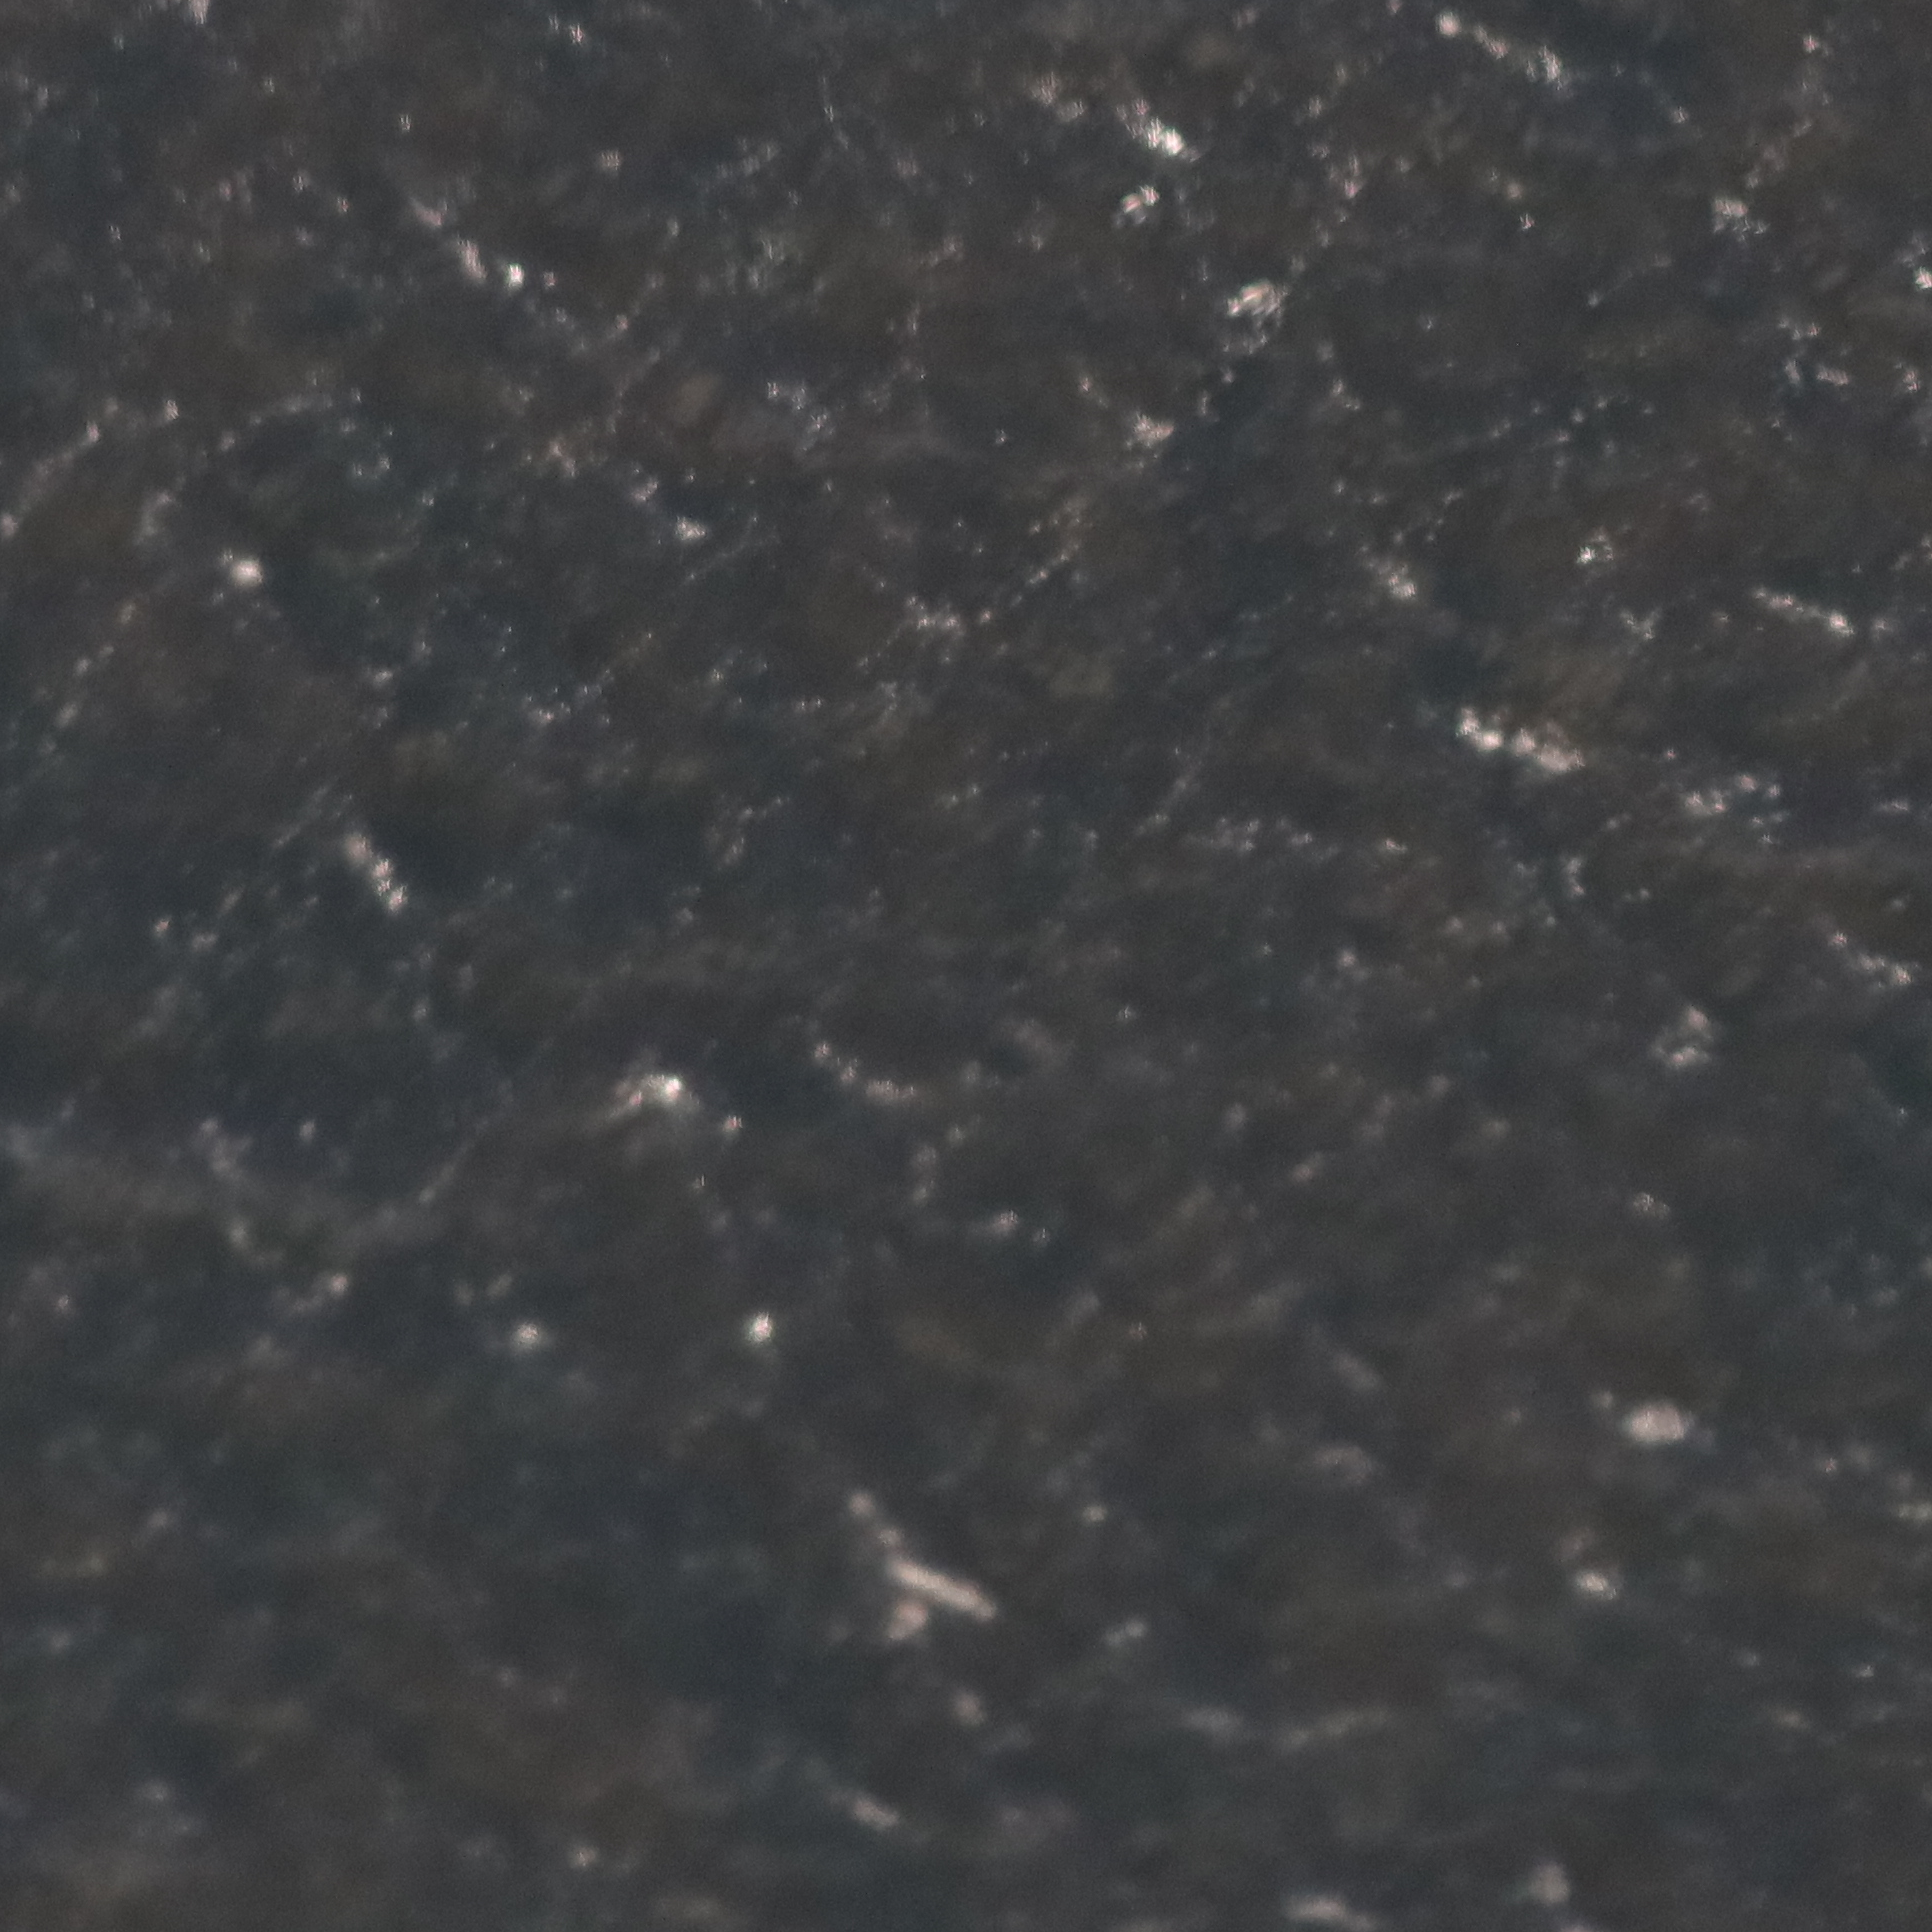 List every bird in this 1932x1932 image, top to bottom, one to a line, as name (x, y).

brant (1129, 205)
brant (1256, 297)